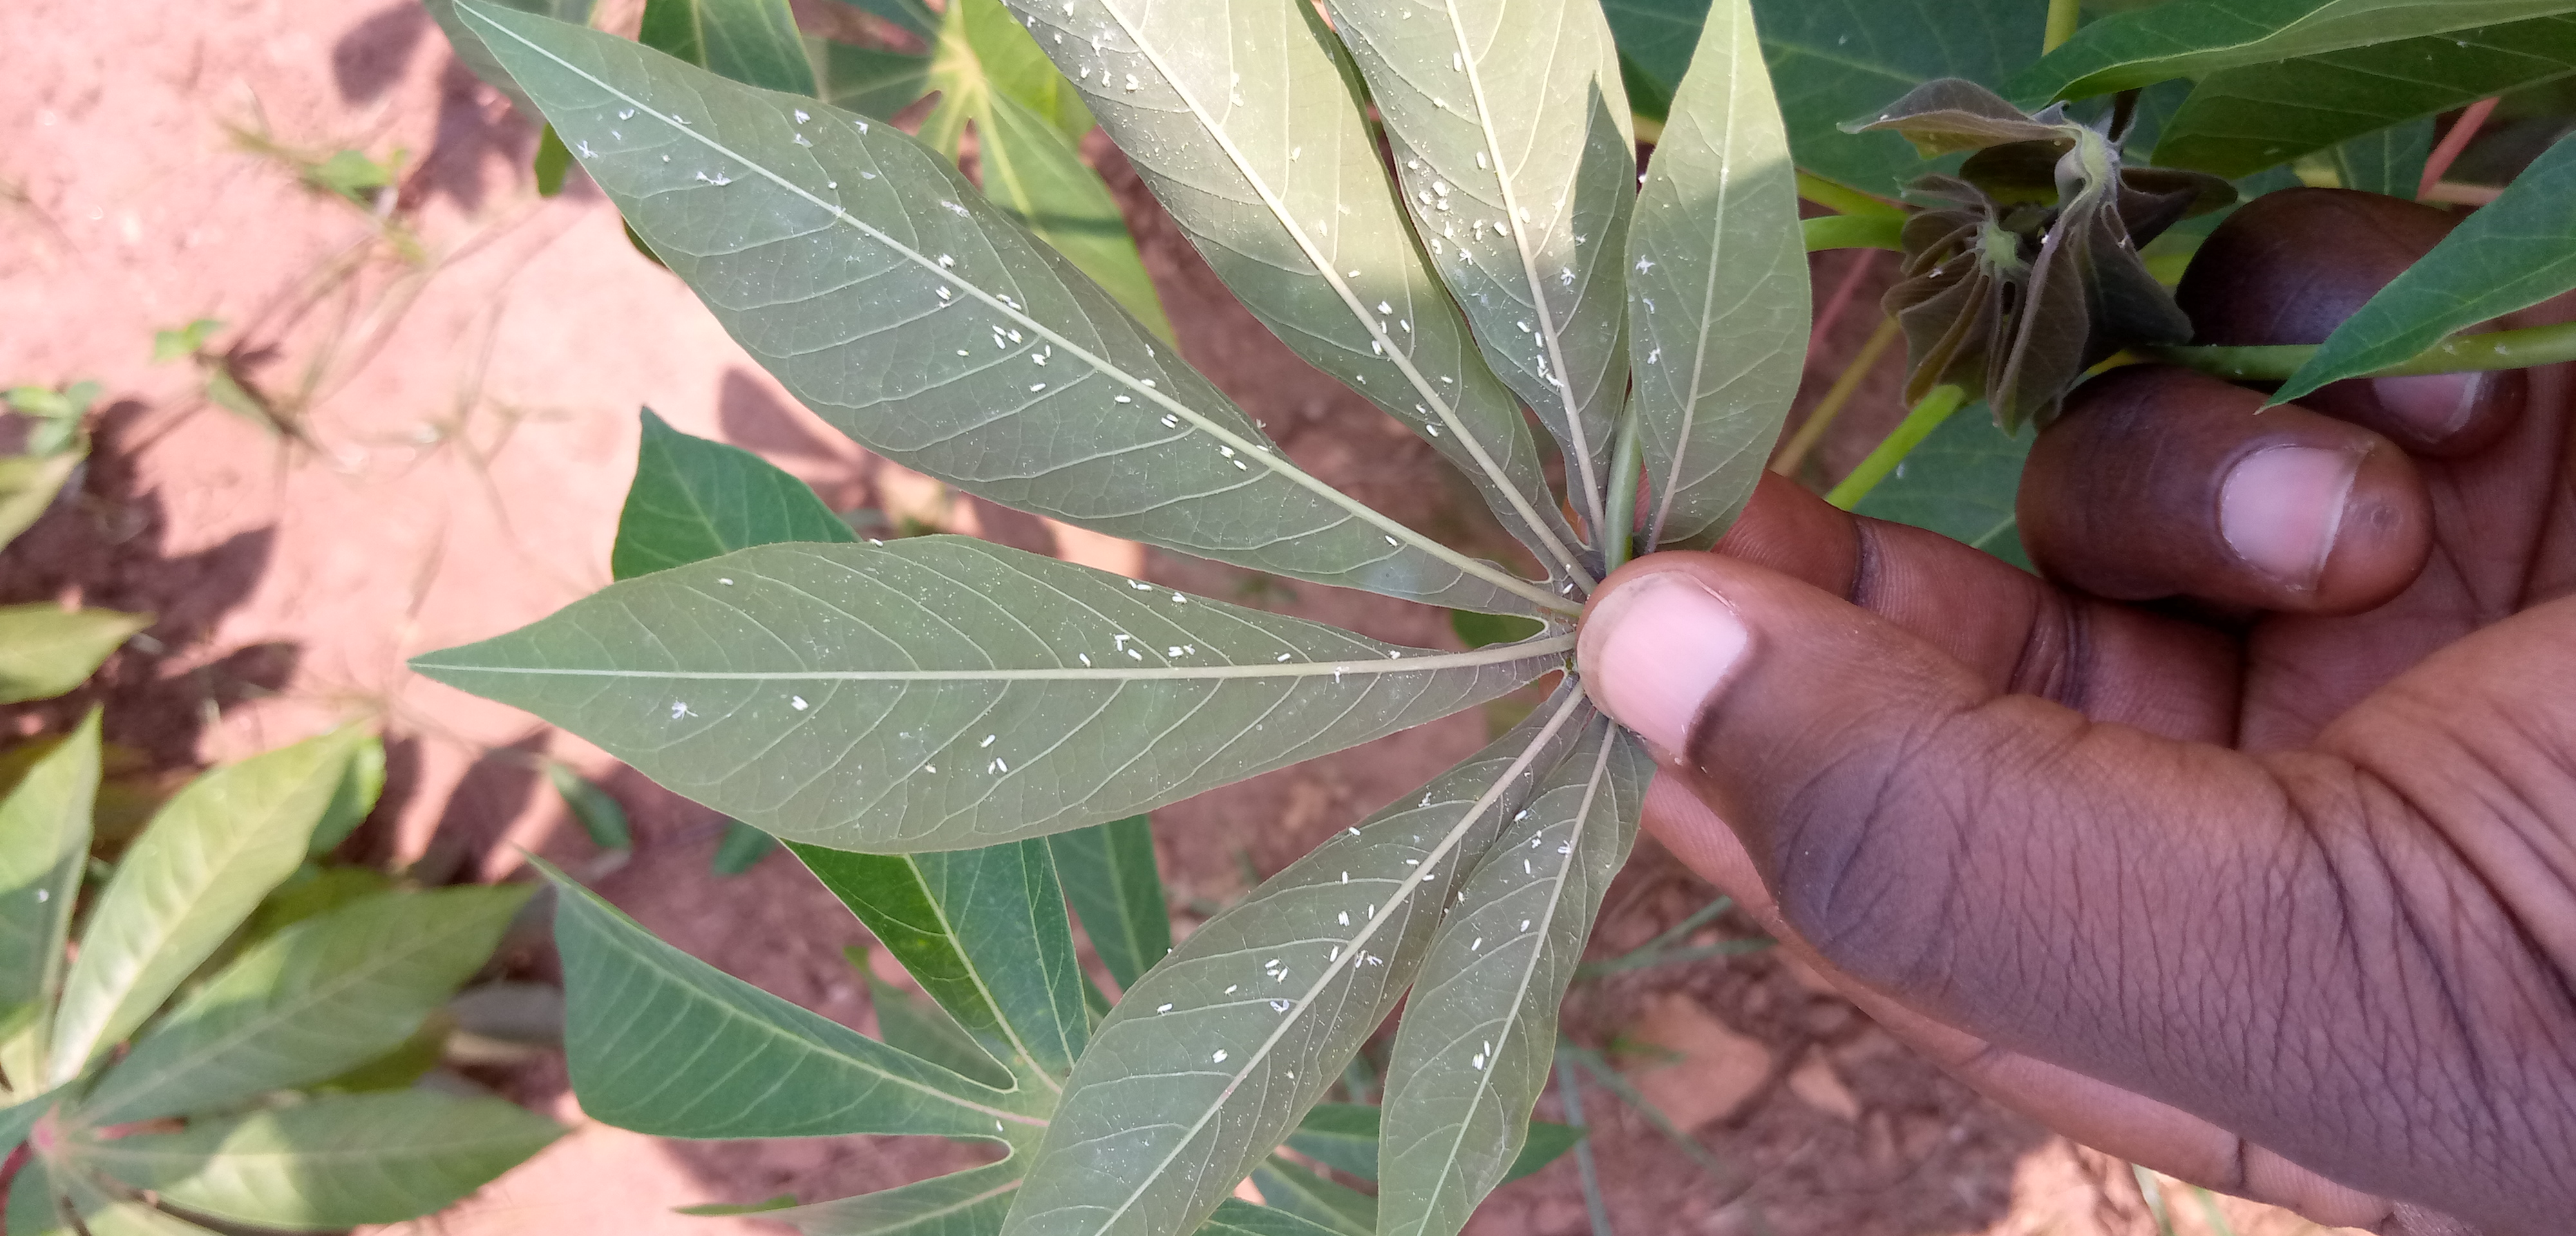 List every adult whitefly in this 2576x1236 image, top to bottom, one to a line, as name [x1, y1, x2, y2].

whitefly [1060, 1, 1078, 17]
whitefly [1025, 15, 1036, 30]
whitefly [1103, 29, 1115, 44]
whitefly [1052, 30, 1065, 48]
whitefly [1090, 32, 1106, 57]
whitefly [1450, 48, 1464, 73]
whitefly [1079, 62, 1092, 82]
whitefly [1099, 67, 1114, 91]
whitefly [1227, 68, 1242, 88]
whitefly [1126, 71, 1139, 82]
whitefly [1124, 81, 1139, 93]
whitefly [1228, 90, 1247, 109]
whitefly [1431, 96, 1449, 112]
whitefly [616, 105, 636, 123]
whitefly [793, 106, 813, 126]
whitefly [852, 119, 870, 136]
whitefly [573, 137, 600, 162]
whitefly [1288, 145, 1302, 164]
whitefly [1475, 149, 1490, 171]
whitefly [1406, 158, 1424, 171]
whitefly [692, 167, 712, 185]
whitefly [712, 171, 734, 189]
whitefly [825, 179, 841, 194]
whitefly [1430, 179, 1451, 198]
whitefly [1417, 191, 1433, 207]
whitefly [1551, 196, 1569, 212]
whitefly [1334, 197, 1354, 218]
whitefly [1434, 198, 1450, 214]
whitefly [1516, 204, 1533, 224]
whitefly [1315, 216, 1329, 239]
whitefly [1471, 218, 1483, 230]
whitefly [1441, 219, 1457, 239]
whitefly [1493, 220, 1510, 237]
whitefly [1474, 228, 1486, 243]
whitefly [1573, 231, 1589, 248]
whitefly [2039, 234, 2051, 246]
whitefly [1430, 236, 1443, 257]
whitefly [1457, 247, 1474, 267]
whitefly [942, 251, 956, 268]
whitefly [1634, 254, 1658, 276]
whitefly [937, 256, 947, 270]
whitefly [1558, 266, 1578, 286]
whitefly [1343, 267, 1362, 281]
whitefly [1927, 269, 1944, 279]
whitefly [939, 285, 952, 298]
whitefly [934, 288, 950, 301]
whitefly [994, 292, 1012, 304]
whitefly [1381, 299, 1394, 315]
whitefly [1007, 301, 1023, 312]
whitefly [1377, 304, 1390, 316]
whitefly [1397, 317, 1412, 335]
whitefly [1378, 318, 1390, 335]
whitefly [1515, 319, 1531, 334]
whitefly [990, 323, 1007, 337]
whitefly [1010, 327, 1024, 339]
whitefly [1533, 330, 1545, 349]
whitefly [991, 333, 1008, 350]
whitefly [1007, 333, 1022, 346]
whitefly [1369, 338, 1386, 357]
whitefly [1043, 343, 1054, 359]
whitefly [1645, 346, 1662, 367]
whitefly [953, 347, 972, 360]
whitefly [1030, 351, 1050, 368]
whitefly [1535, 353, 1548, 370]
whitefly [1536, 366, 1546, 379]
whitefly [1354, 373, 1367, 387]
whitefly [1544, 373, 1564, 389]
whitefly [1439, 374, 1454, 386]
whitefly [1137, 376, 1158, 391]
whitefly [1027, 379, 1051, 397]
whitefly [1112, 391, 1132, 407]
whitefly [1412, 402, 1429, 416]
whitefly [1165, 413, 1182, 424]
whitefly [1160, 415, 1177, 431]
whitefly [1253, 416, 1269, 431]
whitefly [1423, 422, 1441, 439]
whitefly [1217, 441, 1237, 460]
whitefly [1255, 444, 1271, 453]
whitefly [1231, 458, 1248, 473]
whitefly [1383, 532, 1399, 550]
whitefly [866, 536, 885, 550]
whitefly [714, 575, 738, 588]
whitefly [1126, 576, 1137, 592]
whitefly [1561, 580, 1576, 597]
whitefly [1136, 581, 1153, 594]
whitefly [1170, 588, 1189, 606]
whitefly [1182, 643, 1197, 658]
whitefly [1166, 644, 1184, 651]
whitefly [1123, 645, 1144, 663]
whitefly [1386, 647, 1405, 662]
whitefly [1075, 650, 1098, 671]
whitefly [1168, 650, 1185, 659]
whitefly [1273, 651, 1293, 664]
whitefly [790, 693, 810, 710]
whitefly [667, 696, 700, 722]
whitefly [790, 700, 804, 713]
whitefly [976, 733, 998, 749]
whitefly [996, 756, 1011, 774]
whitefly [985, 759, 998, 778]
whitefly [922, 761, 939, 778]
whitefly [1512, 809, 1531, 825]
whitefly [1347, 825, 1362, 838]
whitefly [1555, 839, 1576, 857]
whitefly [1522, 854, 1532, 877]
whitefly [1403, 856, 1423, 868]
whitefly [1338, 868, 1353, 888]
whitefly [1421, 873, 1436, 885]
whitefly [1455, 888, 1467, 908]
whitefly [1364, 898, 1378, 922]
whitefly [1340, 908, 1352, 929]
whitefly [1336, 911, 1344, 928]
whitefly [1517, 917, 1531, 935]
whitefly [1470, 935, 1485, 953]
whitefly [1326, 942, 1342, 965]
whitefly [1264, 957, 1282, 969]
whitefly [1276, 966, 1291, 986]
whitefly [1264, 968, 1280, 979]
whitefly [1220, 982, 1240, 998]
whitefly [1268, 995, 1295, 1016]
whitefly [1153, 999, 1175, 1016]
whitefly [1482, 1037, 1494, 1060]
whitefly [1212, 1047, 1226, 1058]
whitefly [1213, 1051, 1229, 1065]
whitefly [1471, 1052, 1479, 1069]
whitefly [1478, 1052, 1486, 1071]
whitefly [1282, 1067, 1298, 1082]